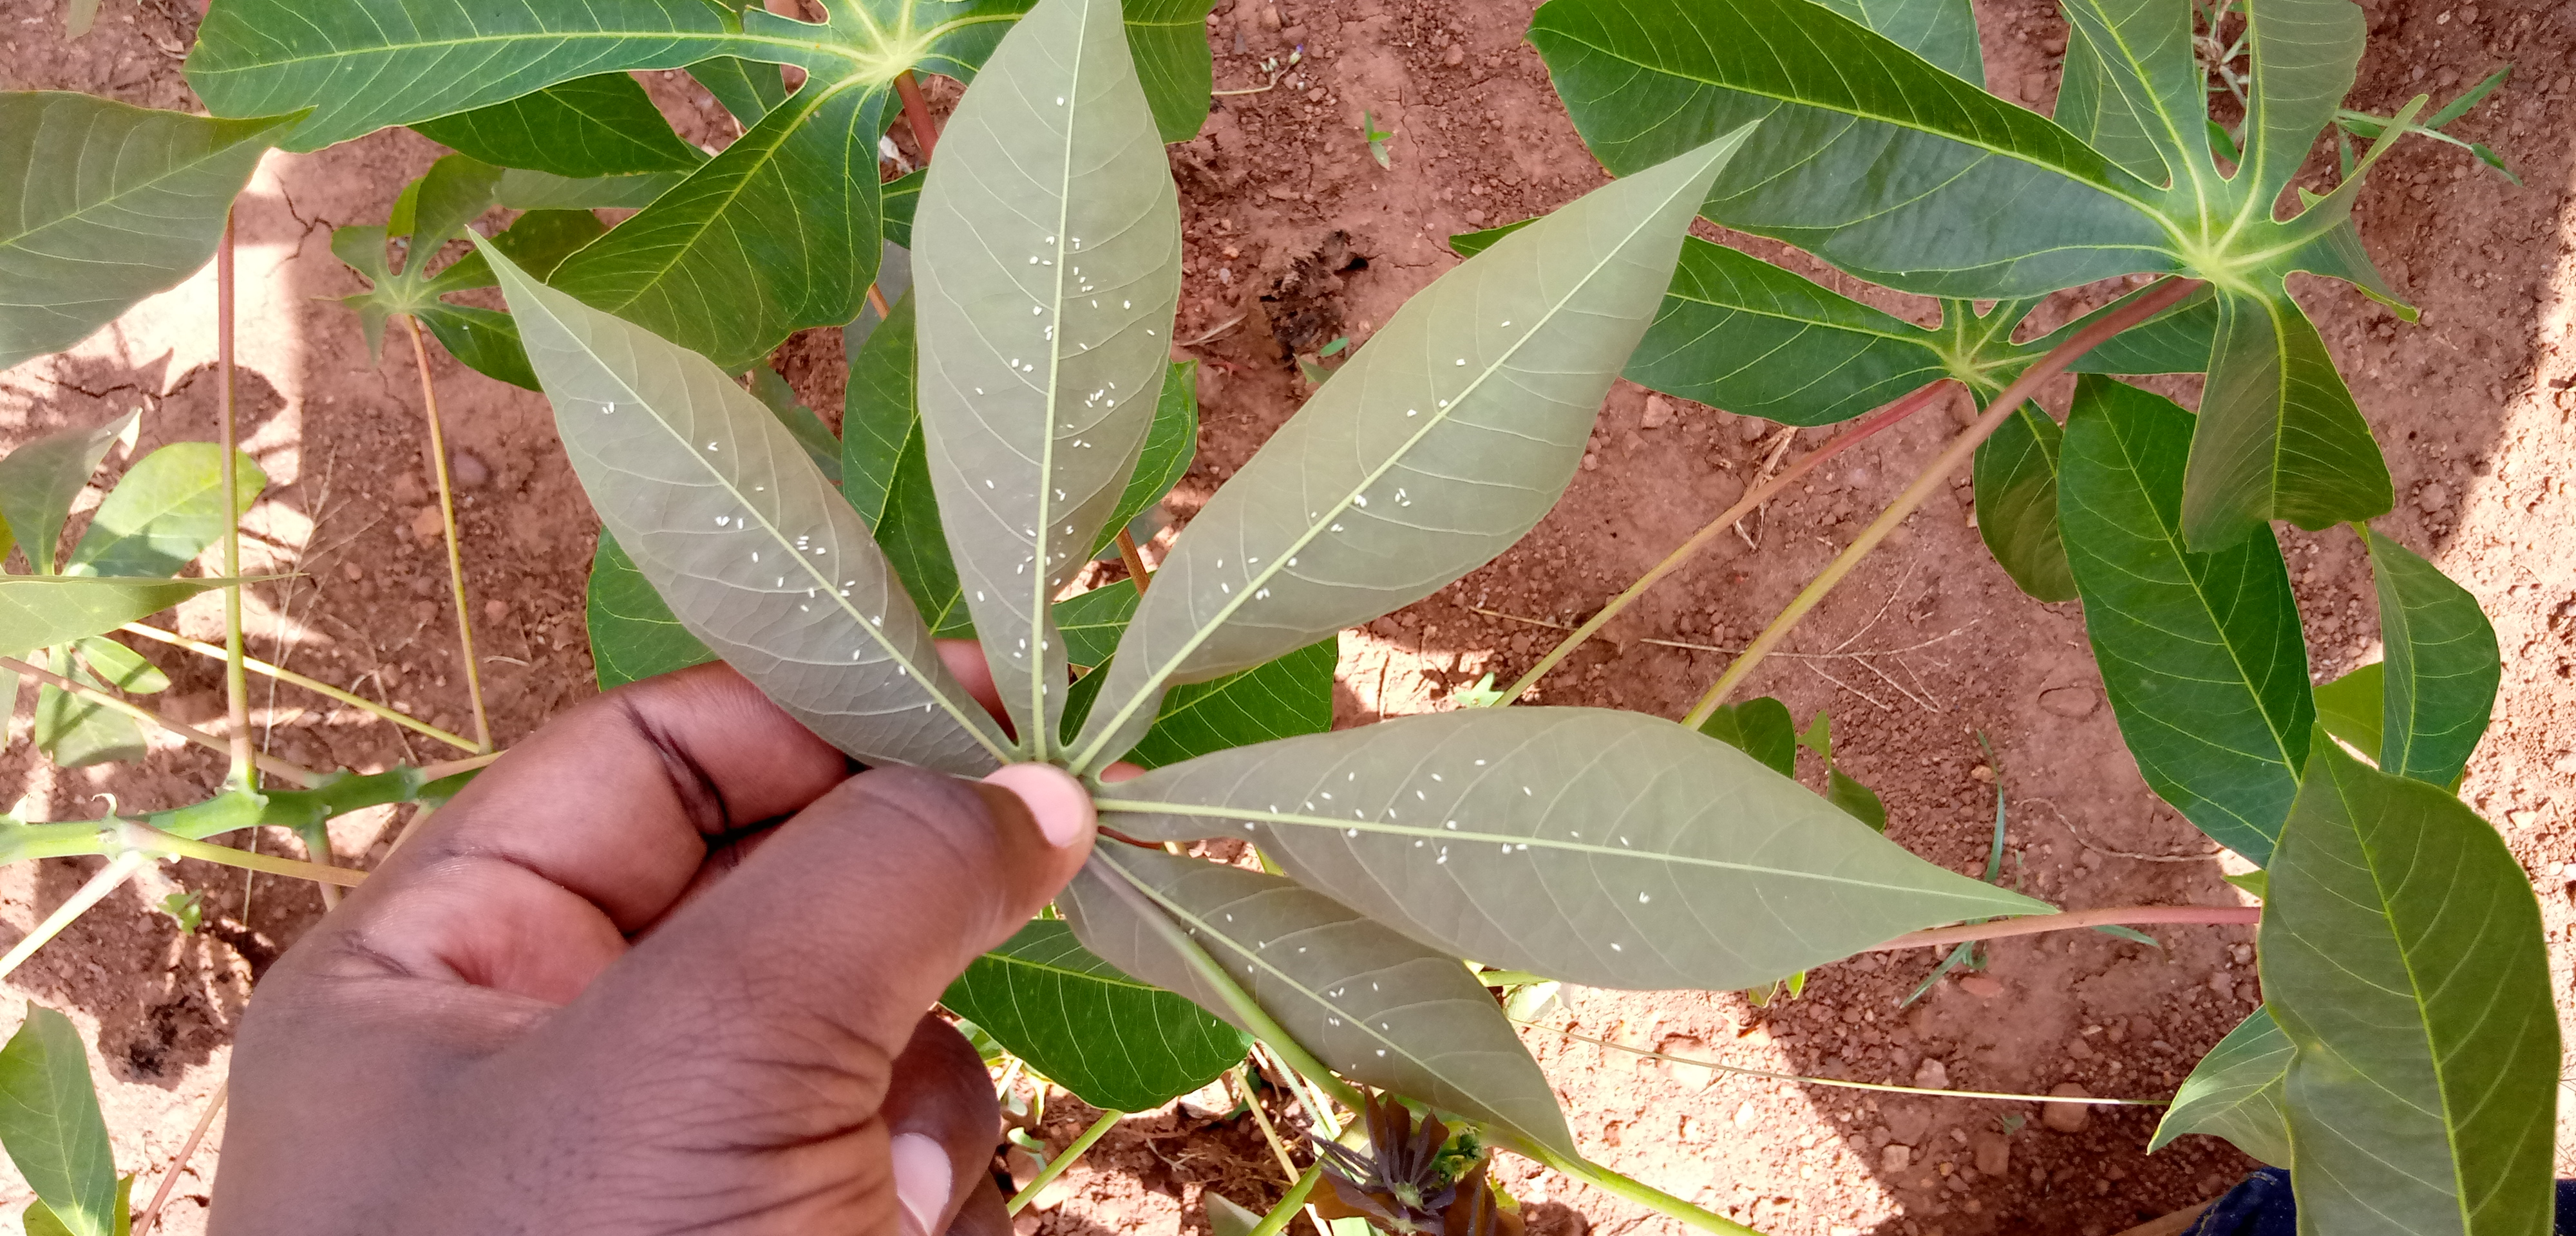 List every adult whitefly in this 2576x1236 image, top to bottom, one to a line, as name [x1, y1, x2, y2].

whitefly [1056, 95, 1059, 107]
whitefly [1059, 97, 1067, 107]
whitefly [1040, 230, 1059, 248]
whitefly [1050, 234, 1057, 248]
whitefly [1069, 236, 1082, 243]
whitefly [1074, 241, 1083, 253]
whitefly [1023, 253, 1043, 268]
whitefly [1025, 255, 1041, 267]
whitefly [1041, 256, 1054, 267]
whitefly [1070, 265, 1081, 276]
whitefly [1079, 276, 1087, 285]
whitefly [1086, 284, 1096, 292]
whitefly [1081, 285, 1086, 294]
whitefly [1090, 299, 1100, 311]
whitefly [1122, 299, 1131, 309]
whitefly [1126, 302, 1132, 310]
whitefly [1030, 304, 1039, 315]
whitefly [1037, 307, 1043, 317]
whitefly [1498, 317, 1512, 330]
whitefly [1043, 323, 1055, 333]
whitefly [1145, 328, 1158, 338]
whitefly [1045, 330, 1054, 342]
whitefly [1076, 341, 1092, 353]
whitefly [1008, 355, 1021, 371]
whitefly [1454, 358, 1466, 362]
whitefly [1018, 361, 1036, 374]
whitefly [1455, 362, 1467, 367]
whitefly [1108, 379, 1117, 393]
whitefly [974, 385, 989, 400]
whitefly [1099, 388, 1105, 398]
whitefly [1089, 391, 1094, 403]
whitefly [1095, 391, 1099, 402]
whitefly [1434, 396, 1452, 411]
whitefly [1103, 397, 1118, 411]
whitefly [1105, 397, 1117, 409]
whitefly [1084, 400, 1095, 411]
whitefly [608, 400, 616, 415]
whitefly [601, 405, 609, 417]
whitefly [1404, 408, 1420, 420]
whitefly [1064, 422, 1075, 431]
whitefly [705, 438, 723, 455]
whitefly [1072, 438, 1083, 450]
whitefly [1081, 440, 1092, 451]
whitefly [985, 478, 996, 492]
whitefly [755, 485, 766, 493]
whitefly [1397, 485, 1411, 498]
whitefly [1052, 487, 1063, 496]
whitefly [1058, 491, 1068, 504]
whitefly [1394, 491, 1401, 505]
whitefly [1352, 492, 1359, 506]
whitefly [1359, 494, 1370, 509]
whitefly [1400, 499, 1414, 509]
whitefly [1309, 507, 1319, 521]
whitefly [714, 514, 721, 529]
whitefly [721, 514, 733, 529]
whitefly [735, 516, 747, 533]
whitefly [1330, 522, 1340, 534]
whitefly [1064, 524, 1074, 531]
whitefly [1337, 525, 1347, 535]
whitefly [1024, 526, 1039, 539]
whitefly [1065, 528, 1074, 537]
whitefly [797, 534, 811, 540]
whitefly [795, 540, 809, 547]
whitefly [797, 546, 811, 552]
whitefly [815, 547, 826, 551]
whitefly [750, 548, 761, 565]
whitefly [816, 550, 828, 556]
whitefly [1056, 550, 1070, 562]
whitefly [1044, 553, 1053, 568]
whitefly [1025, 554, 1037, 563]
whitefly [1287, 554, 1299, 570]
whitefly [1244, 554, 1262, 566]
whitefly [1215, 556, 1226, 570]
whitefly [1015, 562, 1025, 577]
whitefly [775, 574, 786, 590]
whitefly [1050, 576, 1063, 588]
whitefly [844, 578, 857, 588]
whitefly [1217, 579, 1235, 598]
whitefly [1262, 584, 1273, 600]
whitefly [807, 585, 819, 600]
whitefly [1253, 588, 1264, 602]
whitefly [840, 589, 851, 594]
whitefly [974, 589, 988, 604]
whitefly [840, 592, 851, 597]
whitefly [799, 603, 810, 613]
whitefly [873, 615, 884, 623]
whitefly [871, 618, 882, 628]
whitefly [1017, 637, 1028, 651]
whitefly [1041, 638, 1051, 654]
whitefly [853, 648, 863, 662]
whitefly [1010, 651, 1023, 661]
whitefly [896, 662, 909, 677]
whitefly [1041, 682, 1052, 700]
whitefly [923, 700, 935, 713]
whitefly [1472, 755, 1490, 768]
whitefly [1346, 767, 1358, 785]
whitefly [1430, 770, 1443, 784]
whitefly [1519, 783, 1535, 798]
whitefly [1414, 787, 1428, 803]
whitefly [1319, 790, 1334, 803]
whitefly [1303, 798, 1318, 813]
whitefly [1268, 802, 1281, 814]
whitefly [1385, 805, 1399, 822]
whitefly [1352, 807, 1368, 820]
whitefly [1445, 818, 1459, 825]
whitefly [1242, 821, 1256, 833]
whitefly [1444, 824, 1459, 832]
whitefly [1345, 827, 1356, 838]
whitefly [1568, 829, 1584, 841]
whitefly [1351, 830, 1358, 841]
whitefly [1618, 834, 1632, 848]
whitefly [1410, 839, 1426, 850]
whitefly [1501, 842, 1506, 856]
whitefly [1513, 842, 1529, 853]
whitefly [1506, 843, 1512, 855]
whitefly [1439, 844, 1450, 855]
whitefly [1435, 854, 1448, 867]
whitefly [1638, 890, 1645, 904]
whitefly [1643, 894, 1649, 903]
whitefly [1222, 910, 1236, 924]
whitefly [1188, 927, 1198, 937]
whitefly [1256, 937, 1266, 951]
whitefly [1609, 940, 1624, 953]
whitefly [1296, 944, 1309, 956]
whitefly [1245, 961, 1256, 975]
whitefly [1370, 979, 1382, 992]
whitefly [1338, 986, 1347, 999]
whitefly [1327, 988, 1338, 1000]
whitefly [1327, 1016, 1334, 1027]
whitefly [1334, 1016, 1342, 1029]
whitefly [1209, 1018, 1220, 1029]
whitefly [1379, 1021, 1391, 1033]
whitefly [1374, 1048, 1389, 1059]
whitefly [1349, 1062, 1359, 1072]